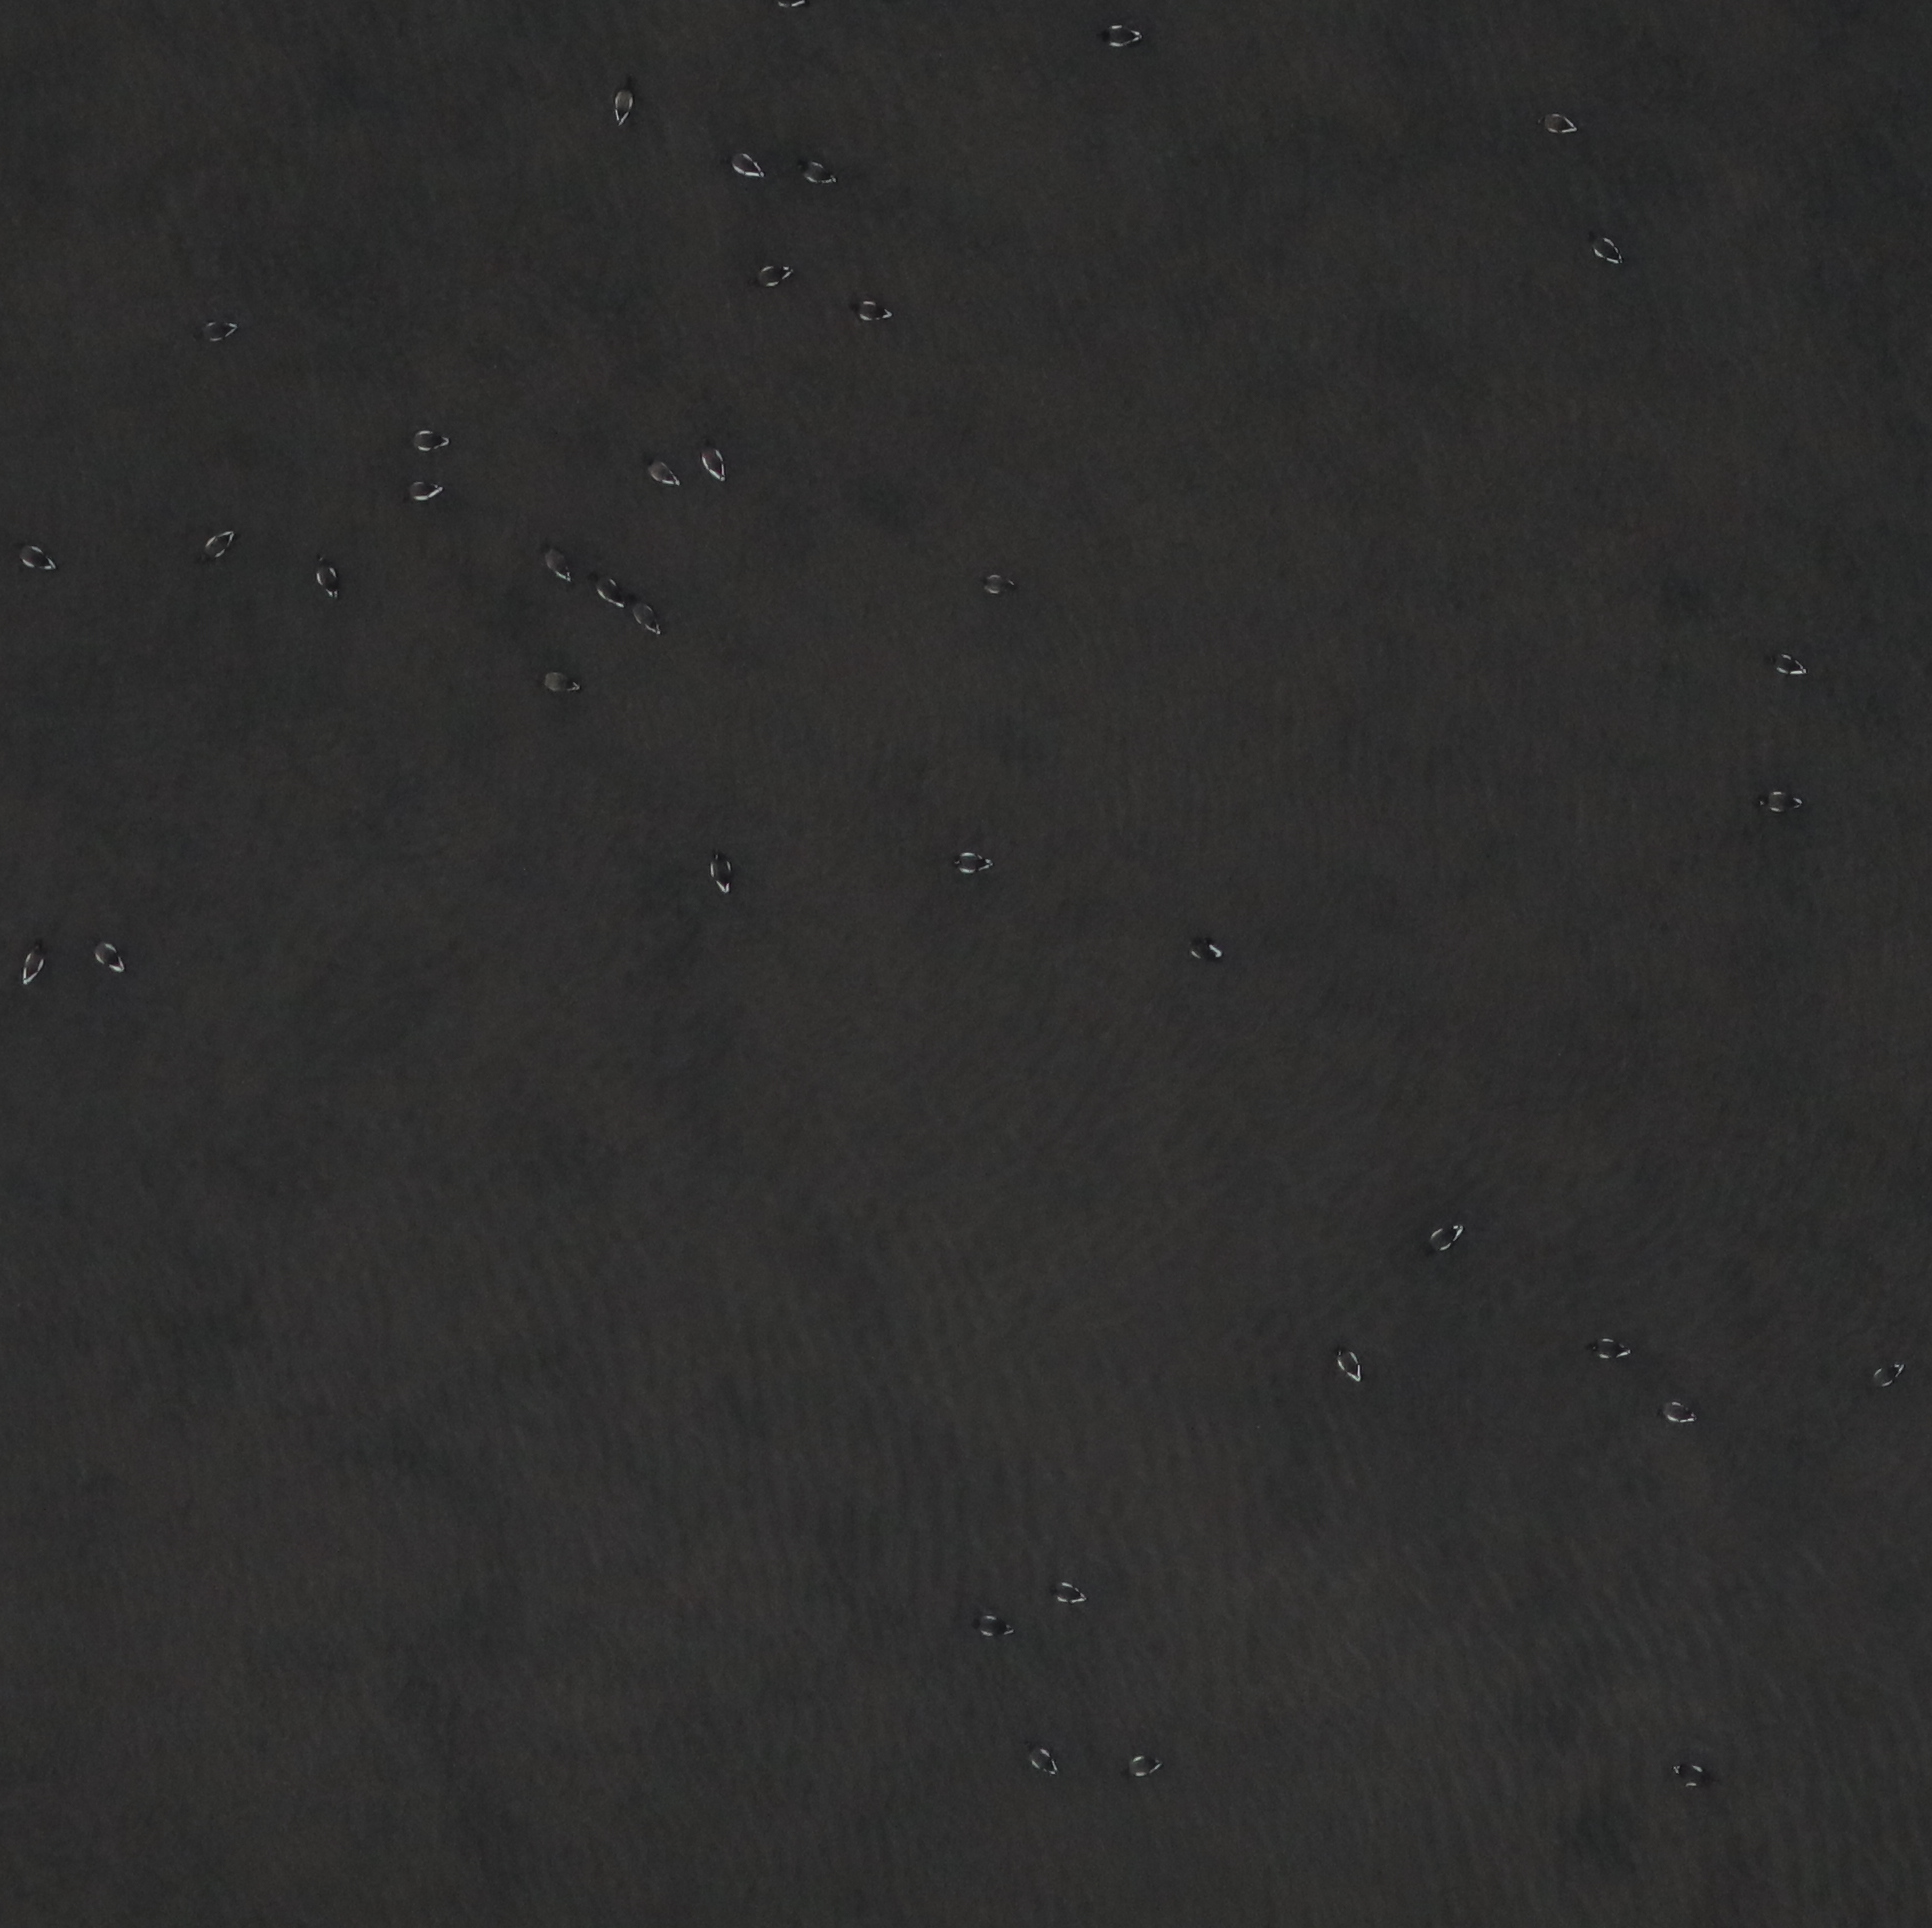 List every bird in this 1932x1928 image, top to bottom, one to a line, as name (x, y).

brant (1121, 36)
brant (623, 104)
brant (1558, 123)
brant (744, 163)
brant (818, 171)
brant (1604, 248)
brant (774, 276)
brant (872, 311)
brant (221, 330)
brant (430, 440)
brant (714, 461)
brant (664, 471)
brant (426, 489)
brant (216, 546)
brant (36, 557)
brant (559, 561)
brant (328, 578)
brant (998, 584)
brant (613, 592)
brant (651, 621)
brant (1785, 663)
brant (559, 681)
brant (1778, 800)
brant (971, 862)
brant (723, 874)
brant (1203, 946)
brant (109, 955)
brant (33, 962)
brant (1445, 1240)
brant (1608, 1350)
brant (1348, 1363)
brant (1886, 1373)
brant (1677, 1412)
brant (1069, 1593)
brant (992, 1627)
brant (1042, 1759)
brant (1141, 1767)
brant (1691, 1775)